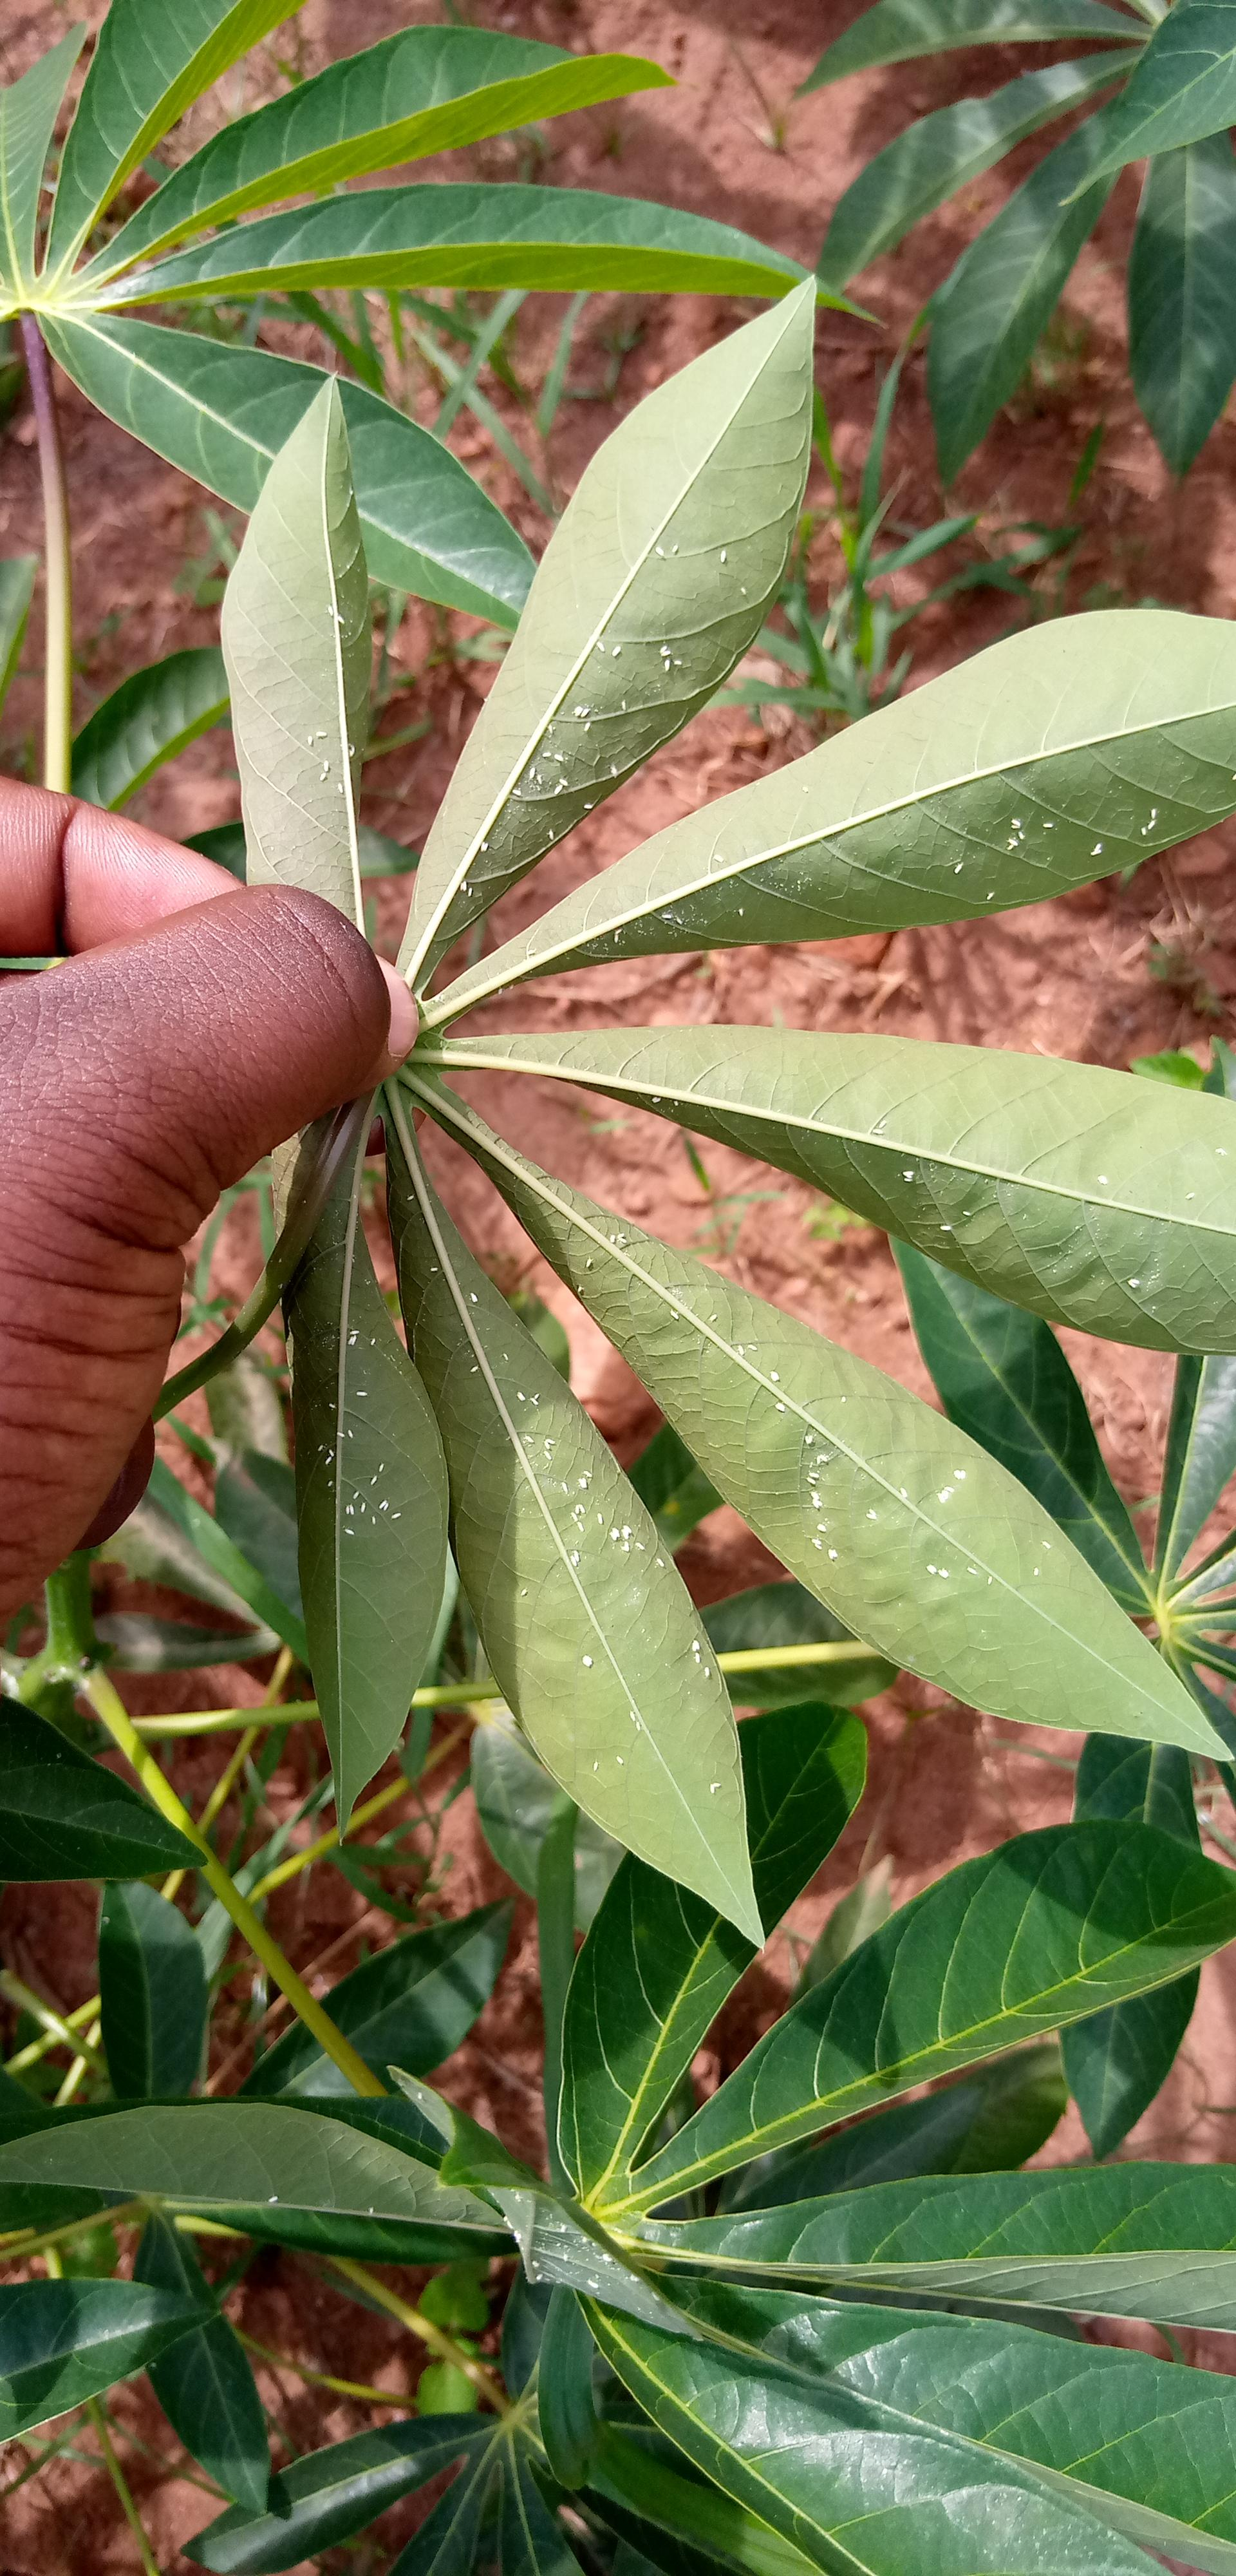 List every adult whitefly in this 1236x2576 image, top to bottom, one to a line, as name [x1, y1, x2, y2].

whitefly [671, 543, 680, 554]
whitefly [653, 545, 666, 557]
whitefly [718, 548, 728, 565]
whitefly [740, 586, 749, 597]
whitefly [327, 605, 333, 618]
whitefly [337, 616, 348, 626]
whitefly [595, 641, 608, 654]
whitefly [659, 645, 668, 653]
whitefly [610, 645, 622, 659]
whitefly [661, 650, 673, 658]
whitefly [662, 659, 670, 674]
whitefly [673, 659, 683, 667]
whitefly [621, 698, 629, 712]
whitefly [574, 706, 581, 714]
whitefly [581, 707, 591, 719]
whitefly [575, 708, 583, 718]
whitefly [583, 721, 592, 734]
whitefly [547, 723, 557, 735]
whitefly [314, 730, 329, 739]
whitefly [306, 734, 314, 747]
whitefly [541, 750, 553, 759]
whitefly [554, 752, 566, 764]
whitefly [322, 759, 332, 773]
whitefly [528, 766, 537, 781]
whitefly [319, 772, 328, 782]
whitefly [536, 774, 544, 786]
whitefly [557, 777, 570, 787]
whitefly [337, 782, 346, 795]
whitefly [552, 784, 564, 796]
whitefly [800, 785, 810, 794]
whitefly [510, 788, 523, 798]
whitefly [581, 802, 594, 811]
whitefly [1149, 806, 1157, 820]
whitefly [1011, 819, 1022, 826]
whitefly [1148, 820, 1156, 831]
whitefly [1042, 822, 1054, 829]
whitefly [1010, 824, 1021, 830]
whitefly [1140, 826, 1147, 838]
whitefly [547, 827, 556, 842]
whitefly [1016, 830, 1025, 840]
whitefly [1006, 838, 1019, 848]
whitefly [481, 841, 485, 853]
whitefly [1095, 842, 1101, 851]
whitefly [484, 843, 489, 852]
whitefly [1006, 844, 1014, 851]
whitefly [1089, 849, 1102, 857]
whitefly [713, 853, 726, 865]
whitefly [953, 862, 965, 876]
whitefly [464, 880, 467, 892]
whitefly [459, 881, 464, 891]
whitefly [467, 887, 473, 898]
whitefly [984, 891, 997, 903]
whitefly [736, 905, 746, 919]
whitefly [660, 911, 673, 920]
whitefly [675, 916, 685, 927]
whitefly [613, 927, 623, 934]
whitefly [613, 934, 621, 945]
whitefly [526, 947, 538, 956]
whitefly [651, 1096, 662, 1104]
whitefly [879, 1119, 888, 1128]
whitefly [871, 1128, 884, 1135]
whitefly [1213, 1146, 1229, 1158]
whitefly [901, 1169, 915, 1179]
whitefly [1097, 1175, 1104, 1184]
whitefly [1100, 1175, 1109, 1186]
whitefly [903, 1177, 915, 1183]
whitefly [1183, 1190, 1196, 1202]
whitefly [405, 1194, 416, 1202]
whitefly [961, 1210, 971, 1218]
whitefly [937, 1224, 953, 1233]
whitefly [617, 1232, 625, 1238]
whitefly [608, 1233, 616, 1244]
whitefly [617, 1237, 628, 1244]
whitefly [583, 1255, 594, 1270]
whitefly [429, 1266, 440, 1273]
whitefly [1130, 1278, 1141, 1285]
whitefly [1127, 1280, 1136, 1289]
whitefly [576, 1284, 583, 1293]
whitefly [469, 1291, 480, 1303]
whitefly [669, 1309, 680, 1321]
whitefly [707, 1311, 719, 1323]
whitefly [348, 1329, 360, 1334]
whitefly [347, 1335, 353, 1345]
whitefly [351, 1335, 357, 1346]
whitefly [370, 1336, 377, 1346]
whitefly [747, 1343, 758, 1351]
whitefly [736, 1343, 746, 1356]
whitefly [469, 1364, 479, 1374]
whitefly [774, 1371, 782, 1381]
whitefly [770, 1372, 776, 1383]
whitefly [355, 1390, 370, 1398]
whitefly [518, 1391, 526, 1401]
whitefly [534, 1392, 543, 1400]
whitefly [517, 1394, 523, 1402]
whitefly [840, 1395, 847, 1404]
whitefly [529, 1397, 540, 1406]
whitefly [327, 1402, 337, 1410]
whitefly [777, 1402, 786, 1408]
whitefly [774, 1404, 785, 1413]
whitefly [347, 1428, 355, 1439]
whitefly [335, 1430, 346, 1439]
whitefly [523, 1434, 536, 1445]
whitefly [805, 1434, 809, 1445]
whitefly [809, 1434, 814, 1445]
whitefly [545, 1439, 557, 1445]
whitefly [544, 1441, 552, 1450]
whitefly [317, 1444, 324, 1453]
whitefly [328, 1448, 335, 1457]
whitefly [543, 1450, 553, 1461]
whitefly [820, 1454, 829, 1464]
whitefly [815, 1454, 821, 1465]
whitefly [324, 1456, 333, 1466]
whitefly [377, 1461, 386, 1473]
whitefly [953, 1468, 960, 1481]
whitefly [960, 1468, 968, 1481]
whitefly [581, 1469, 594, 1478]
whitefly [807, 1471, 821, 1478]
whitefly [369, 1474, 379, 1486]
whitefly [806, 1477, 817, 1486]
whitefly [577, 1477, 585, 1490]
whitefly [582, 1477, 588, 1490]
whitefly [326, 1480, 334, 1488]
whitefly [561, 1481, 569, 1493]
whitefly [943, 1485, 957, 1493]
whitefly [899, 1486, 910, 1498]
whitefly [352, 1490, 360, 1500]
whitefly [810, 1490, 821, 1500]
whitefly [942, 1490, 950, 1500]
whitefly [936, 1492, 946, 1504]
whitefly [377, 1499, 388, 1510]
whitefly [813, 1499, 824, 1507]
whitefly [812, 1500, 819, 1510]
whitefly [360, 1502, 366, 1514]
whitefly [382, 1502, 389, 1511]
whitefly [349, 1503, 357, 1517]
whitefly [575, 1503, 579, 1515]
whitefly [579, 1503, 587, 1514]
whitefly [344, 1504, 350, 1515]
whitefly [868, 1508, 878, 1515]
whitefly [570, 1511, 579, 1522]
whitefly [595, 1511, 606, 1526]
whitefly [391, 1512, 402, 1520]
whitefly [865, 1513, 878, 1520]
whitefly [370, 1515, 378, 1527]
whitefly [576, 1521, 585, 1533]
whitefly [816, 1522, 830, 1533]
whitefly [623, 1524, 633, 1534]
whitefly [342, 1526, 357, 1537]
whitefly [612, 1527, 620, 1538]
whitefly [621, 1528, 630, 1540]
whitefly [609, 1531, 617, 1541]
whitefly [810, 1538, 823, 1544]
whitefly [1040, 1539, 1054, 1551]
whitefly [624, 1540, 630, 1553]
whitefly [634, 1541, 646, 1551]
whitefly [815, 1544, 823, 1551]
whitefly [827, 1548, 834, 1560]
whitefly [573, 1549, 580, 1562]
whitefly [832, 1549, 839, 1558]
whitefly [570, 1554, 578, 1567]
whitefly [655, 1557, 666, 1568]
whitefly [930, 1564, 937, 1573]
whitefly [926, 1566, 934, 1575]
whitefly [965, 1566, 978, 1575]
whitefly [1033, 1566, 1042, 1578]
whitefly [942, 1568, 951, 1577]
whitefly [937, 1569, 947, 1580]
whitefly [987, 1574, 994, 1586]
whitefly [520, 1586, 528, 1598]
whitefly [694, 1639, 701, 1650]
whitefly [692, 1642, 696, 1652]
whitefly [695, 1652, 701, 1664]
whitefly [584, 1654, 593, 1662]
whitefly [583, 1656, 592, 1666]
whitefly [583, 1659, 590, 1669]
whitefly [704, 1665, 712, 1678]
whitefly [629, 1710, 637, 1722]
whitefly [635, 1720, 642, 1732]
whitefly [615, 1755, 626, 1766]
whitefly [592, 1759, 600, 1772]
whitefly [713, 1782, 723, 1788]
whitefly [709, 1783, 714, 1795]